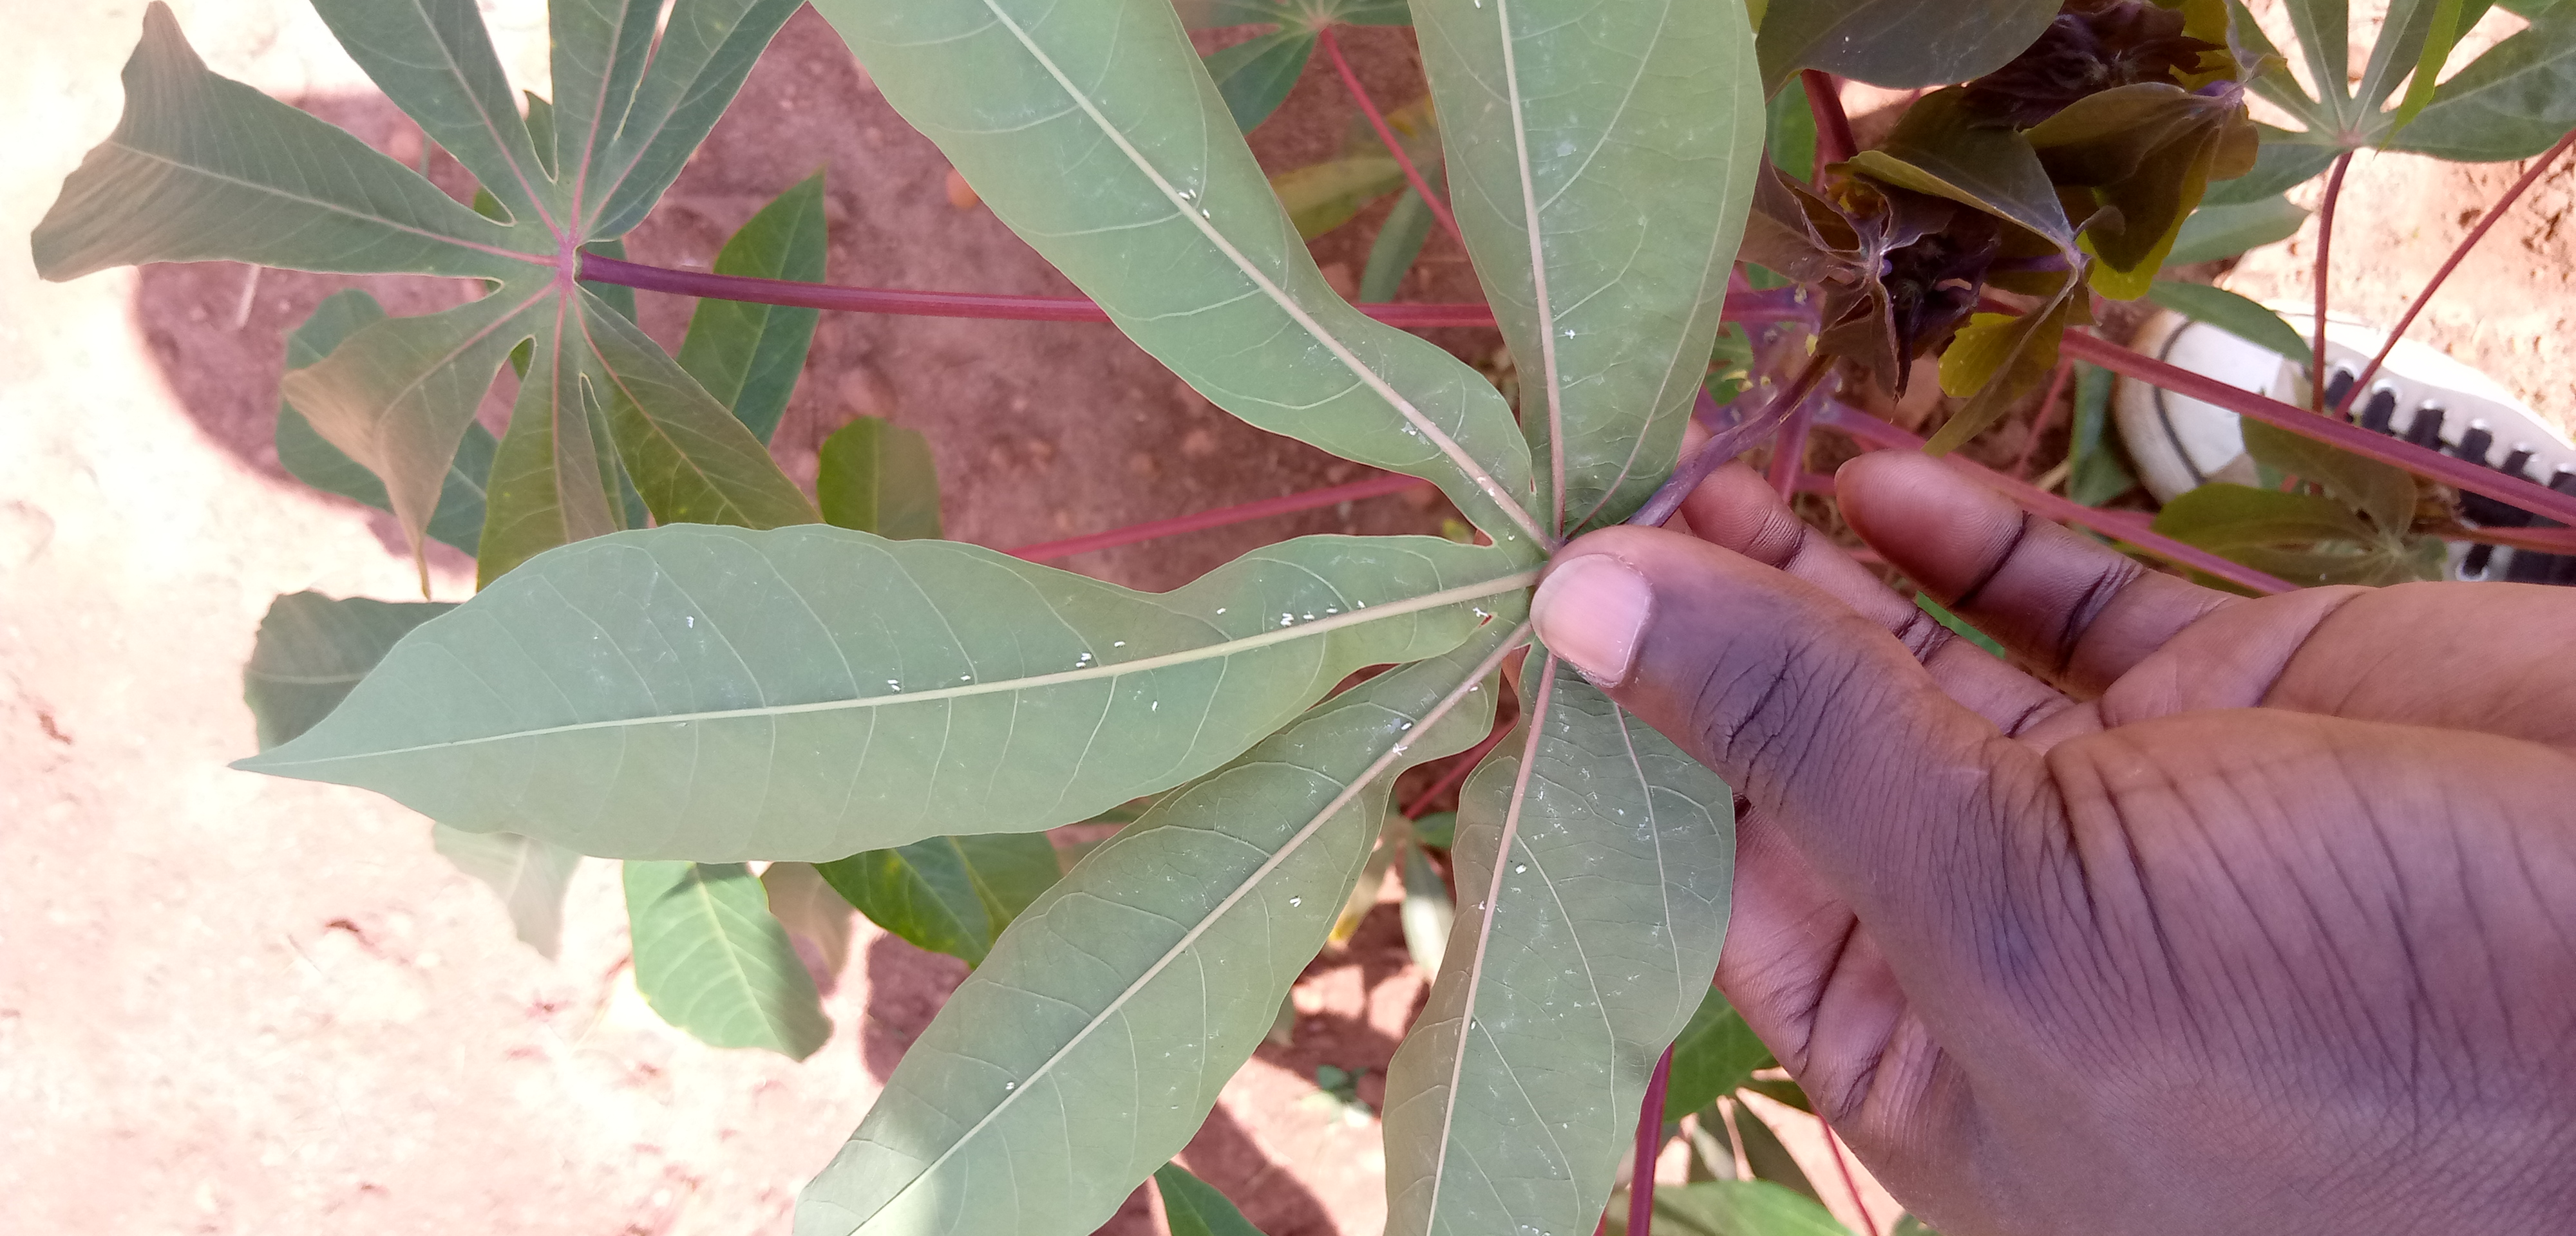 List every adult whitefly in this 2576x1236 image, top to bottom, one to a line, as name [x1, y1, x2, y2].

whitefly [1473, 1, 1482, 10]
whitefly [1844, 34, 1851, 44]
whitefly [1188, 187, 1198, 200]
whitefly [1177, 191, 1191, 200]
whitefly [1200, 206, 1213, 220]
whitefly [1561, 328, 1577, 341]
whitefly [1406, 427, 1419, 439]
whitefly [1356, 598, 1368, 610]
whitefly [1472, 604, 1490, 619]
whitefly [1214, 605, 1227, 616]
whitefly [1325, 606, 1341, 615]
whitefly [1281, 610, 1294, 621]
whitefly [683, 612, 697, 629]
whitefly [1302, 612, 1316, 622]
whitefly [1278, 619, 1293, 628]
whitefly [1113, 638, 1126, 648]
whitefly [1079, 648, 1094, 662]
whitefly [1074, 661, 1087, 669]
whitefly [958, 673, 972, 682]
whitefly [887, 676, 898, 684]
whitefly [889, 684, 903, 692]
whitefly [1469, 685, 1481, 693]
whitefly [1150, 698, 1159, 713]
whitefly [1400, 720, 1414, 731]
whitefly [1392, 741, 1410, 756]
whitefly [1514, 862, 1528, 877]
whitefly [1289, 895, 1300, 903]
whitefly [1477, 899, 1486, 912]
whitefly [1292, 899, 1305, 908]
whitefly [1469, 1018, 1478, 1030]
whitefly [1005, 1080, 1015, 1087]
whitefly [1005, 1084, 1015, 1092]